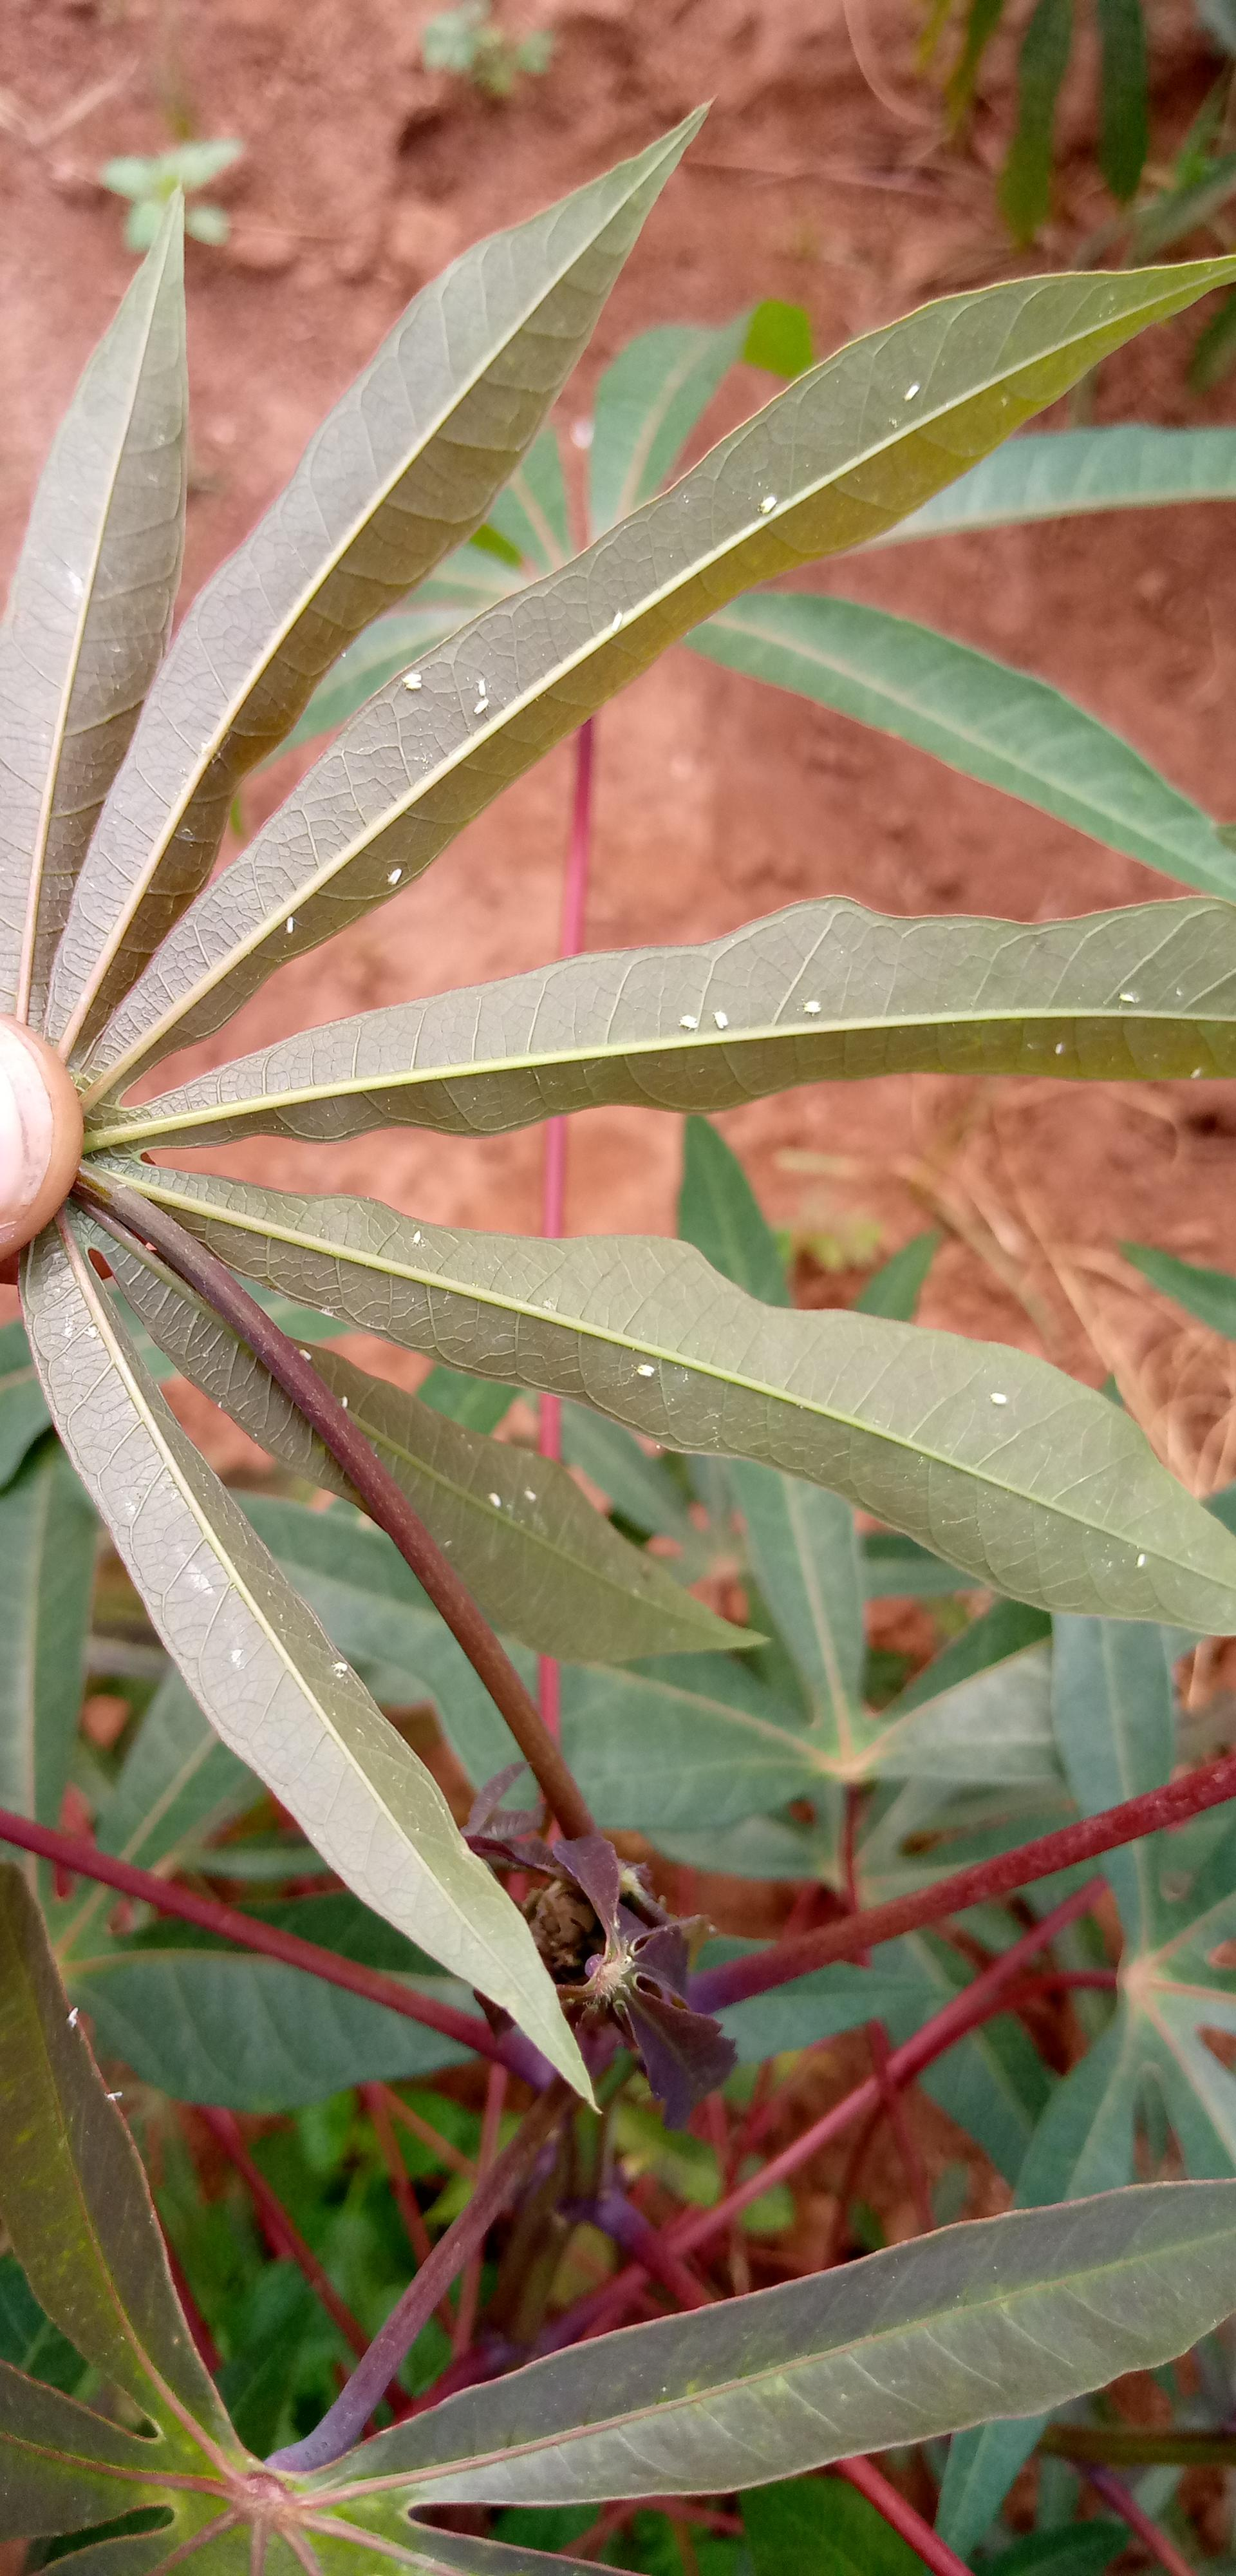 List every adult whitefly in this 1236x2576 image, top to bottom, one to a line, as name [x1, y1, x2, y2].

whitefly [901, 382, 922, 404]
whitefly [760, 495, 776, 509]
whitefly [761, 499, 776, 516]
whitefly [608, 609, 624, 635]
whitefly [400, 672, 424, 683]
whitefly [476, 678, 489, 698]
whitefly [404, 682, 424, 692]
whitefly [473, 697, 491, 717]
whitefly [386, 867, 404, 888]
whitefly [387, 867, 402, 886]
whitefly [285, 915, 295, 936]
whitefly [1118, 992, 1136, 1005]
whitefly [803, 999, 820, 1007]
whitefly [802, 1006, 824, 1015]
whitefly [719, 1009, 729, 1027]
whitefly [713, 1010, 724, 1030]
whitefly [680, 1014, 697, 1025]
whitefly [679, 1019, 699, 1031]
whitefly [1053, 1040, 1065, 1055]
whitefly [411, 1227, 424, 1248]
whitefly [84, 1323, 98, 1340]
whitefly [297, 1348, 313, 1362]
whitefly [637, 1362, 658, 1374]
whitefly [635, 1368, 653, 1378]
whitefly [988, 1390, 1010, 1399]
whitefly [339, 1393, 350, 1413]
whitefly [991, 1398, 1008, 1405]
whitefly [487, 1490, 504, 1511]
whitefly [1134, 1550, 1147, 1570]
whitefly [332, 1659, 351, 1674]
whitefly [66, 2002, 82, 2029]
whitefly [103, 2088, 126, 2105]